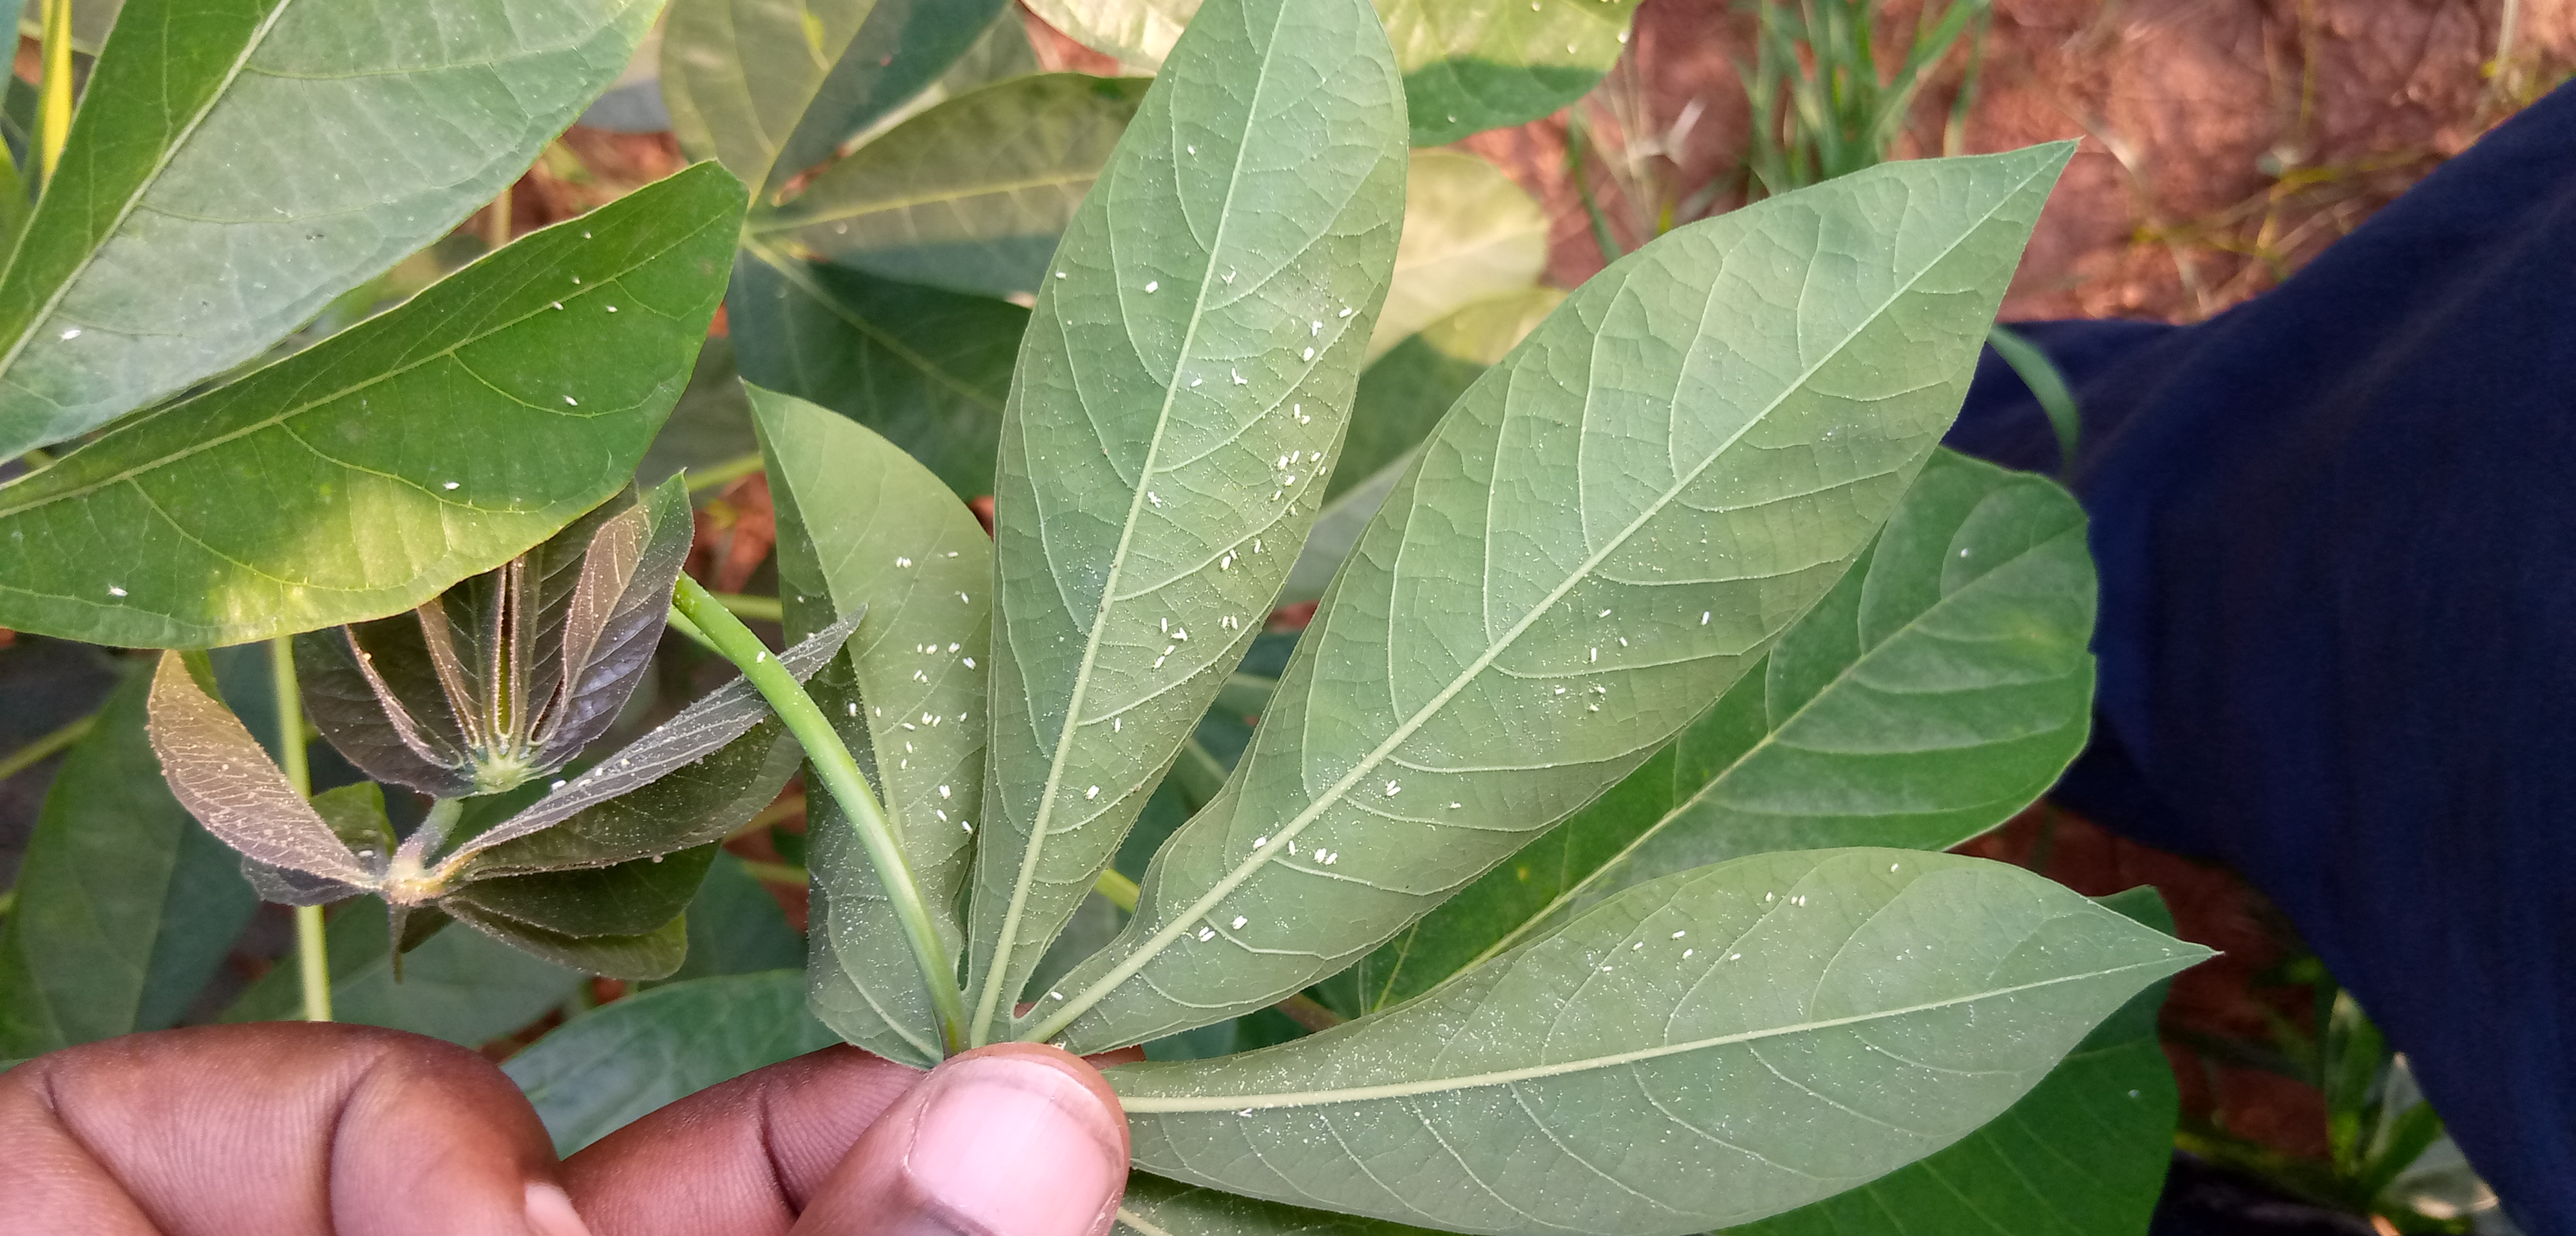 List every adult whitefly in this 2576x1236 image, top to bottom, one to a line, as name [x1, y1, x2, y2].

whitefly [1530, 2, 1542, 14]
whitefly [1615, 30, 1628, 45]
whitefly [1565, 41, 1576, 55]
whitefly [1446, 111, 1456, 125]
whitefly [1186, 144, 1197, 156]
whitefly [581, 229, 594, 243]
whitefly [1227, 269, 1238, 285]
whitefly [1053, 270, 1068, 281]
whitefly [1220, 272, 1227, 285]
whitefly [570, 274, 583, 287]
whitefly [1142, 279, 1159, 295]
whitefly [551, 299, 567, 313]
whitefly [603, 303, 620, 317]
whitefly [1339, 307, 1354, 320]
whitefly [1312, 319, 1323, 328]
whitefly [56, 326, 83, 342]
whitefly [1311, 326, 1318, 338]
whitefly [1300, 344, 1316, 364]
whitefly [1229, 366, 1251, 387]
whitefly [1188, 375, 1204, 389]
whitefly [562, 392, 583, 409]
whitefly [1293, 401, 1301, 420]
whitefly [1302, 415, 1312, 427]
whitefly [1289, 449, 1300, 465]
whitefly [1310, 451, 1322, 465]
whitefly [1275, 454, 1288, 471]
whitefly [1317, 465, 1328, 477]
whitefly [1282, 473, 1296, 487]
whitefly [440, 478, 463, 493]
whitefly [1271, 488, 1283, 503]
whitefly [1146, 490, 1164, 510]
whitefly [1287, 504, 1298, 516]
whitefly [1252, 536, 1263, 555]
whitefly [1227, 548, 1240, 561]
whitefly [1958, 548, 1967, 559]
whitefly [946, 550, 961, 558]
whitefly [895, 556, 904, 569]
whitefly [1219, 556, 1232, 572]
whitefly [906, 557, 913, 568]
whitefly [902, 557, 907, 569]
whitefly [106, 583, 129, 599]
whitefly [960, 591, 972, 605]
whitefly [796, 594, 806, 604]
whitefly [1595, 606, 1614, 621]
whitefly [1700, 610, 1711, 627]
whitefly [1229, 613, 1239, 631]
whitefly [1160, 615, 1168, 634]
whitefly [1220, 615, 1229, 629]
whitefly [1179, 626, 1189, 643]
whitefly [805, 630, 817, 639]
whitefly [1170, 632, 1180, 640]
whitefly [1618, 636, 1630, 649]
whitefly [914, 640, 923, 656]
whitefly [925, 641, 931, 655]
whitefly [947, 641, 961, 654]
whitefly [931, 643, 940, 656]
whitefly [1164, 644, 1175, 656]
whitefly [1589, 646, 1599, 664]
whitefly [753, 648, 769, 666]
whitefly [361, 650, 375, 663]
whitefly [1151, 655, 1166, 670]
whitefly [967, 656, 977, 668]
whitefly [962, 657, 975, 671]
whitefly [913, 667, 923, 684]
whitefly [920, 673, 931, 685]
whitefly [1596, 684, 1608, 695]
whitefly [1551, 686, 1569, 698]
whitefly [846, 700, 860, 719]
whitefly [1588, 701, 1602, 714]
whitefly [873, 703, 884, 719]
whitefly [921, 709, 928, 725]
whitefly [955, 709, 971, 725]
whitefly [925, 714, 934, 726]
whitefly [933, 715, 943, 729]
whitefly [1112, 716, 1124, 735]
whitefly [900, 720, 918, 733]
whitefly [654, 723, 666, 733]
whitefly [903, 739, 916, 755]
whitefly [619, 755, 634, 769]
whitefly [898, 756, 911, 773]
whitefly [592, 765, 608, 780]
whitefly [547, 775, 567, 791]
whitefly [576, 777, 596, 789]
whitefly [1386, 779, 1397, 791]
whitefly [936, 782, 954, 801]
whitefly [1086, 784, 1097, 797]
whitefly [1087, 787, 1100, 801]
whitefly [1385, 787, 1402, 800]
whitefly [1446, 799, 1464, 810]
whitefly [934, 807, 948, 825]
whitefly [960, 819, 975, 837]
whitefly [1252, 835, 1267, 850]
whitefly [1287, 839, 1298, 857]
whitefly [355, 846, 375, 861]
whitefly [1318, 847, 1327, 864]
whitefly [1313, 848, 1321, 860]
whitefly [1324, 852, 1339, 866]
whitefly [1889, 861, 1899, 874]
whitefly [1763, 888, 1774, 904]
whitefly [1797, 893, 1806, 908]
whitefly [1790, 894, 1797, 906]
whitefly [1231, 914, 1244, 926]
whitefly [1233, 917, 1249, 932]
whitefly [1197, 926, 1210, 938]
whitefly [1670, 928, 1687, 940]
whitefly [1199, 930, 1216, 944]
whitefly [1630, 938, 1644, 951]
whitefly [1680, 948, 1694, 960]
whitefly [1727, 950, 1741, 962]
whitefly [1601, 964, 1614, 975]
whitefly [1048, 989, 1065, 1003]
whitefly [1048, 1040, 1067, 1050]
whitefly [1241, 1107, 1253, 1119]